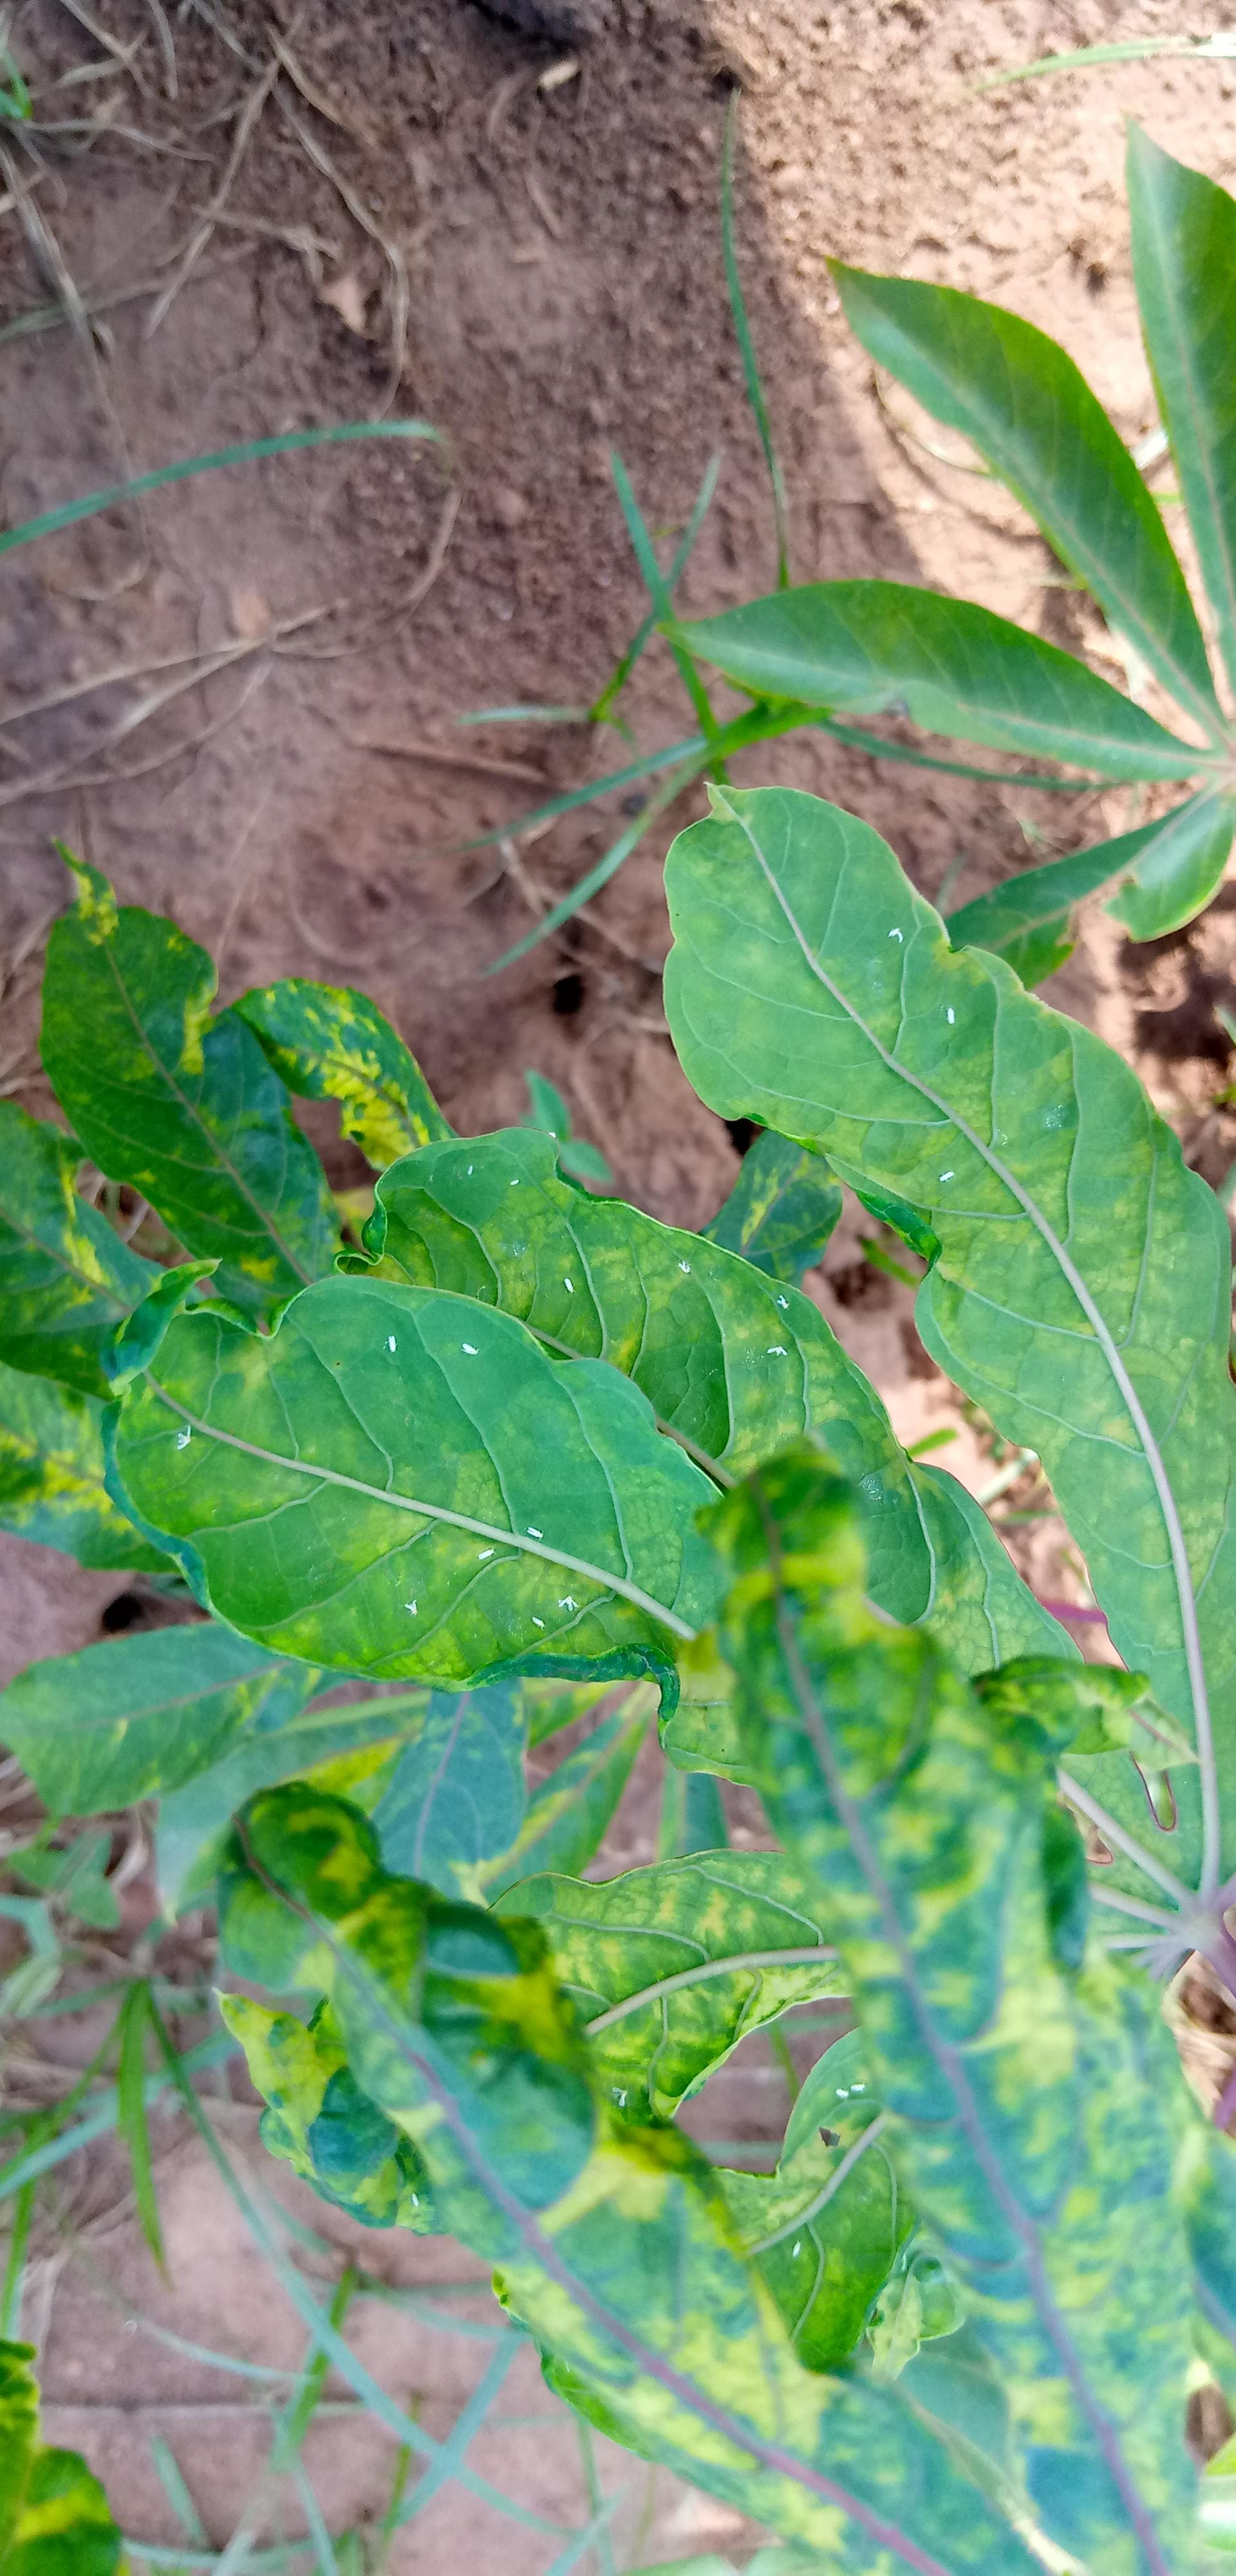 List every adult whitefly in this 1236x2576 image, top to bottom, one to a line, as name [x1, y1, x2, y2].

whitefly [881, 918, 919, 949]
whitefly [940, 997, 962, 1030]
whitefly [462, 1152, 477, 1182]
whitefly [936, 1168, 961, 1191]
whitefly [501, 1169, 529, 1196]
whitefly [674, 1250, 698, 1278]
whitefly [558, 1273, 576, 1301]
whitefly [772, 1289, 800, 1313]
whitefly [384, 1331, 404, 1359]
whitefly [451, 1331, 485, 1369]
whitefly [765, 1341, 796, 1367]
whitefly [173, 1421, 200, 1454]
whitefly [523, 1518, 551, 1544]
whitefly [477, 1540, 501, 1568]
whitefly [558, 1586, 582, 1620]
whitefly [402, 1593, 422, 1624]
whitefly [526, 1611, 548, 1636]
whitefly [847, 2072, 860, 2092]
whitefly [612, 2079, 632, 2117]
whitefly [832, 2085, 855, 2112]
whitefly [404, 2188, 425, 2213]
whitefly [791, 2236, 807, 2259]